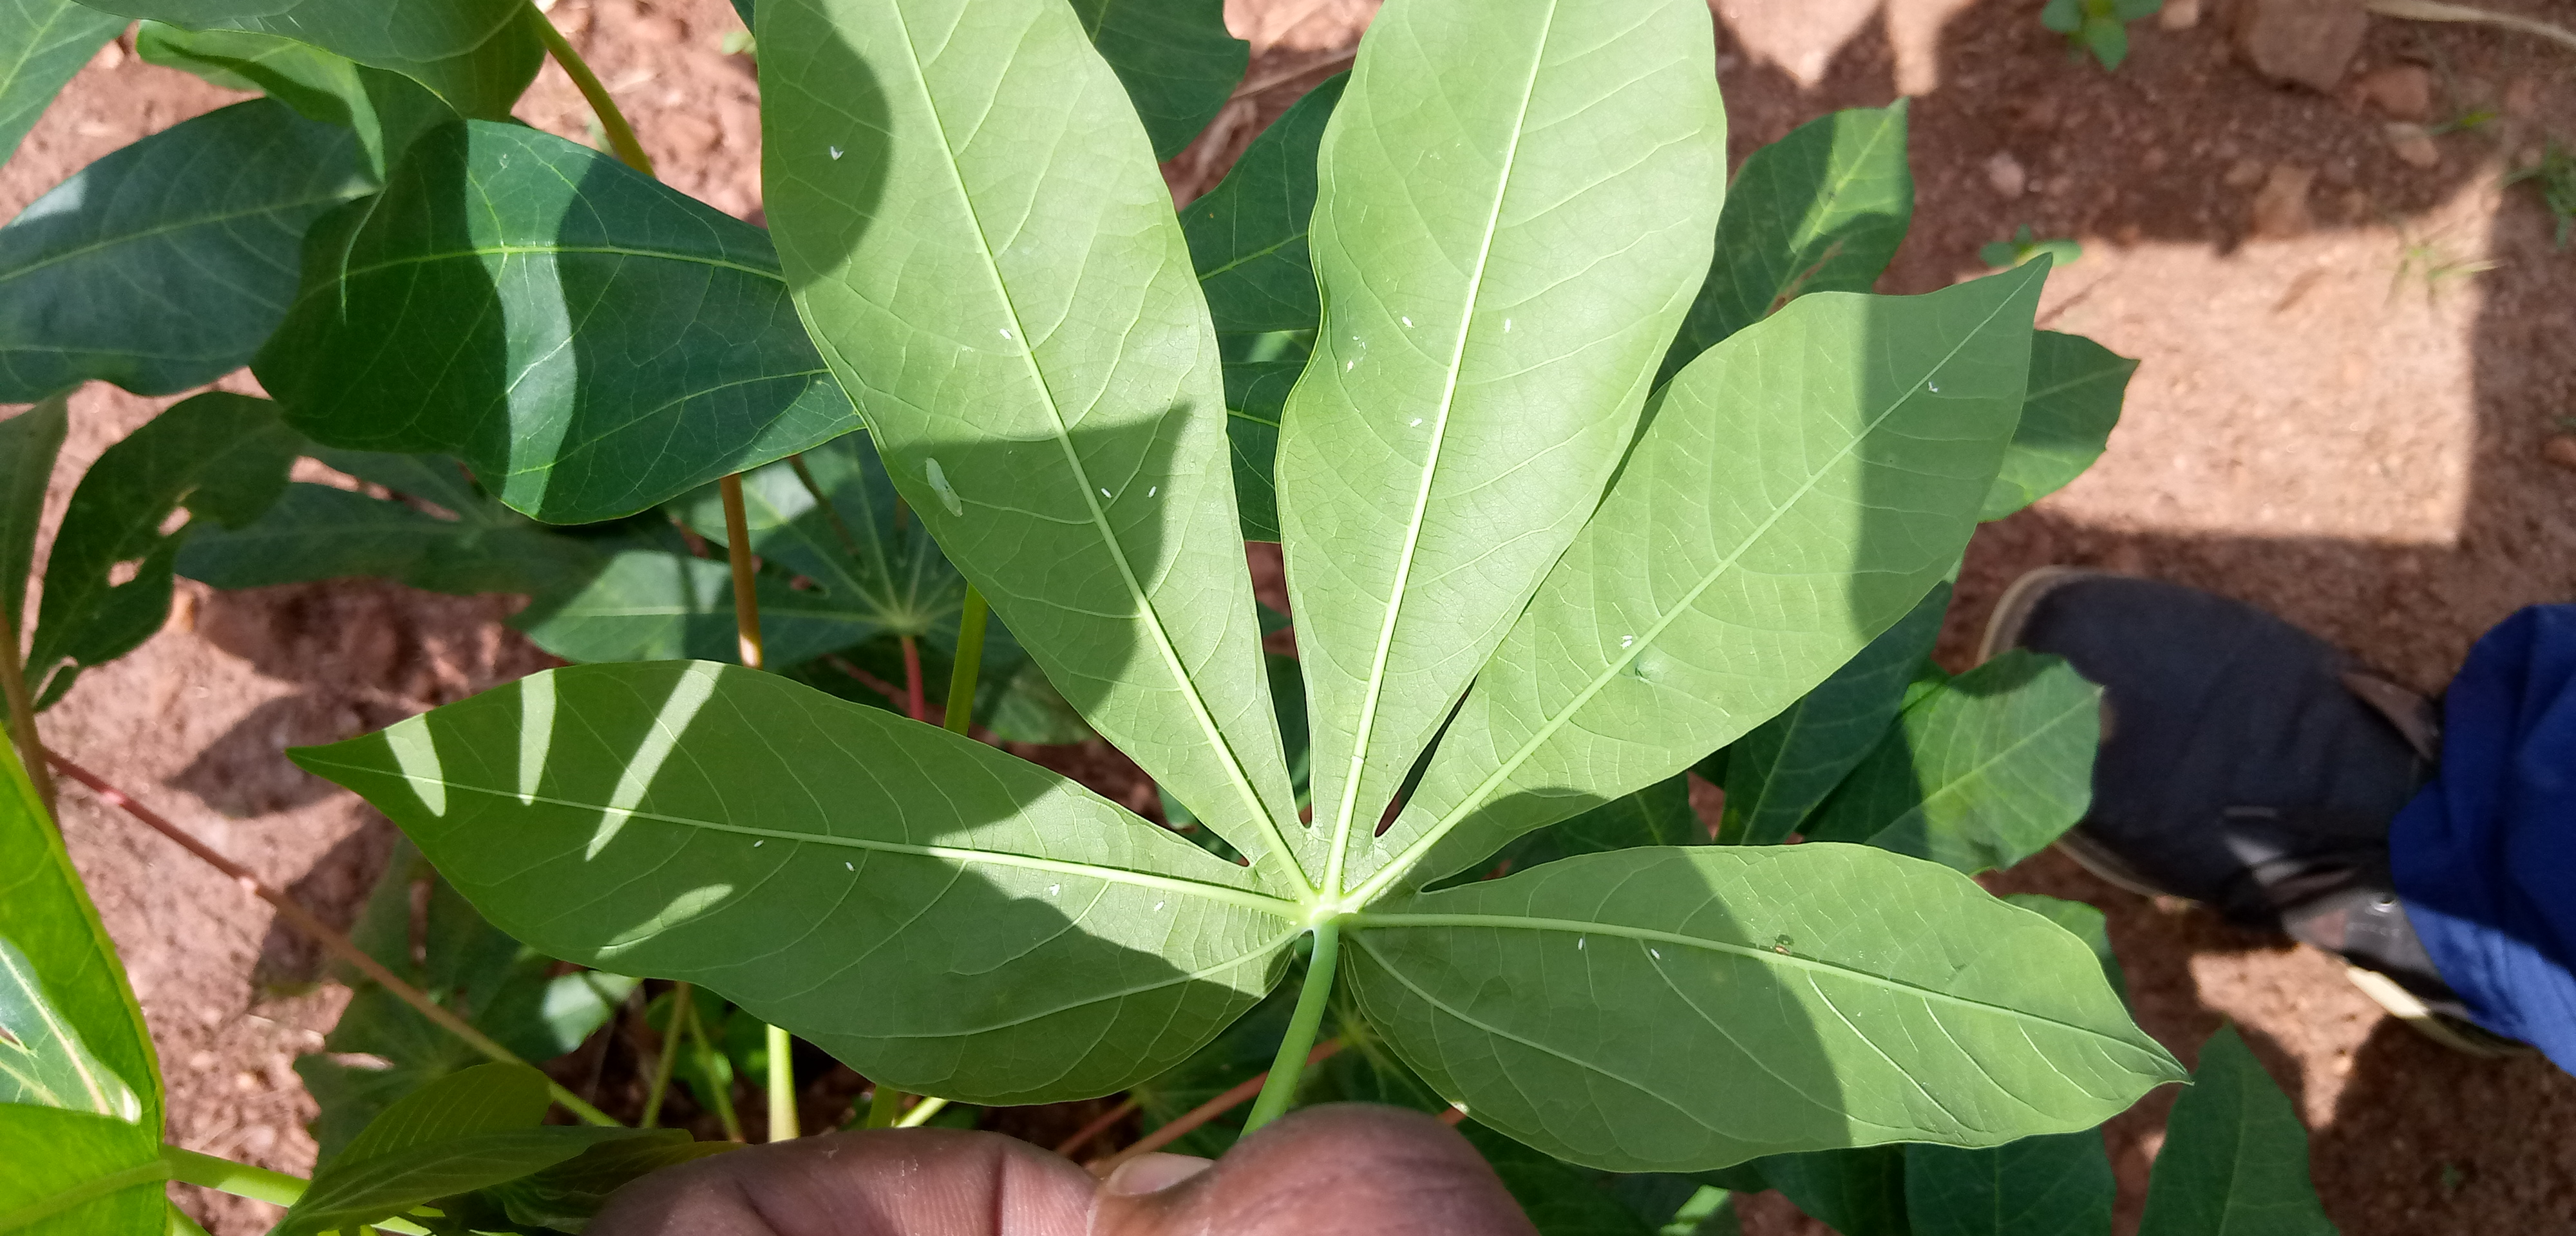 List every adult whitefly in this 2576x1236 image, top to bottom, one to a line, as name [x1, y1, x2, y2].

whitefly [814, 134, 850, 175]
whitefly [1388, 301, 1422, 342]
whitefly [1486, 304, 1528, 342]
whitefly [987, 306, 1012, 345]
whitefly [1342, 358, 1358, 374]
whitefly [1922, 379, 1941, 394]
whitefly [1408, 413, 1425, 428]
whitefly [1092, 471, 1113, 512]
whitefly [1146, 476, 1164, 512]
whitefly [1620, 631, 1639, 641]
whitefly [1615, 633, 1635, 651]
whitefly [739, 834, 770, 863]
whitefly [829, 845, 868, 886]
whitefly [1048, 879, 1062, 898]
whitefly [1150, 896, 1168, 917]
whitefly [1566, 927, 1597, 966]
whitefly [1641, 937, 1669, 976]